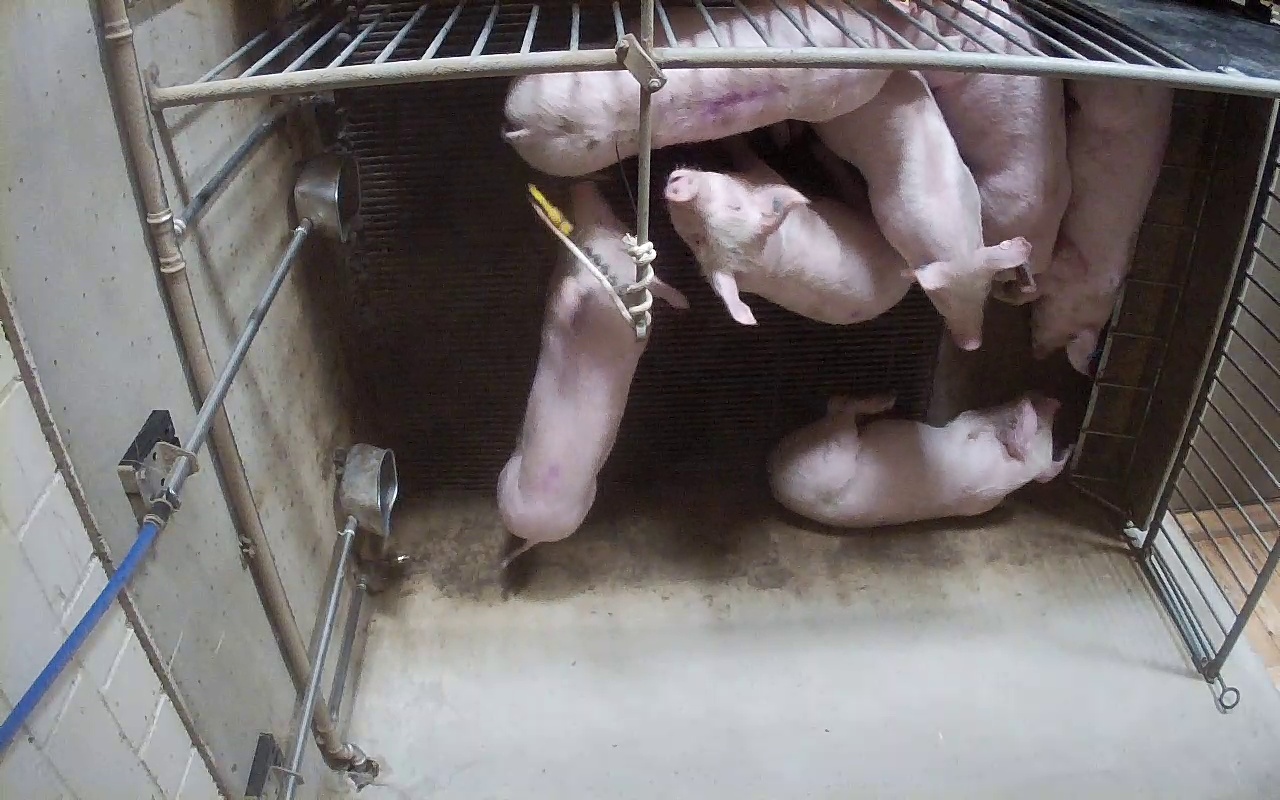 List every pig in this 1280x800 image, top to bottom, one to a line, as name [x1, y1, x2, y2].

pig [502, 0, 968, 179]
pig [933, 0, 1089, 292]
pig [810, 71, 1031, 353]
pig [991, 81, 1173, 377]
pig [666, 144, 915, 325]
pig [495, 181, 688, 572]
pig [766, 390, 1075, 533]